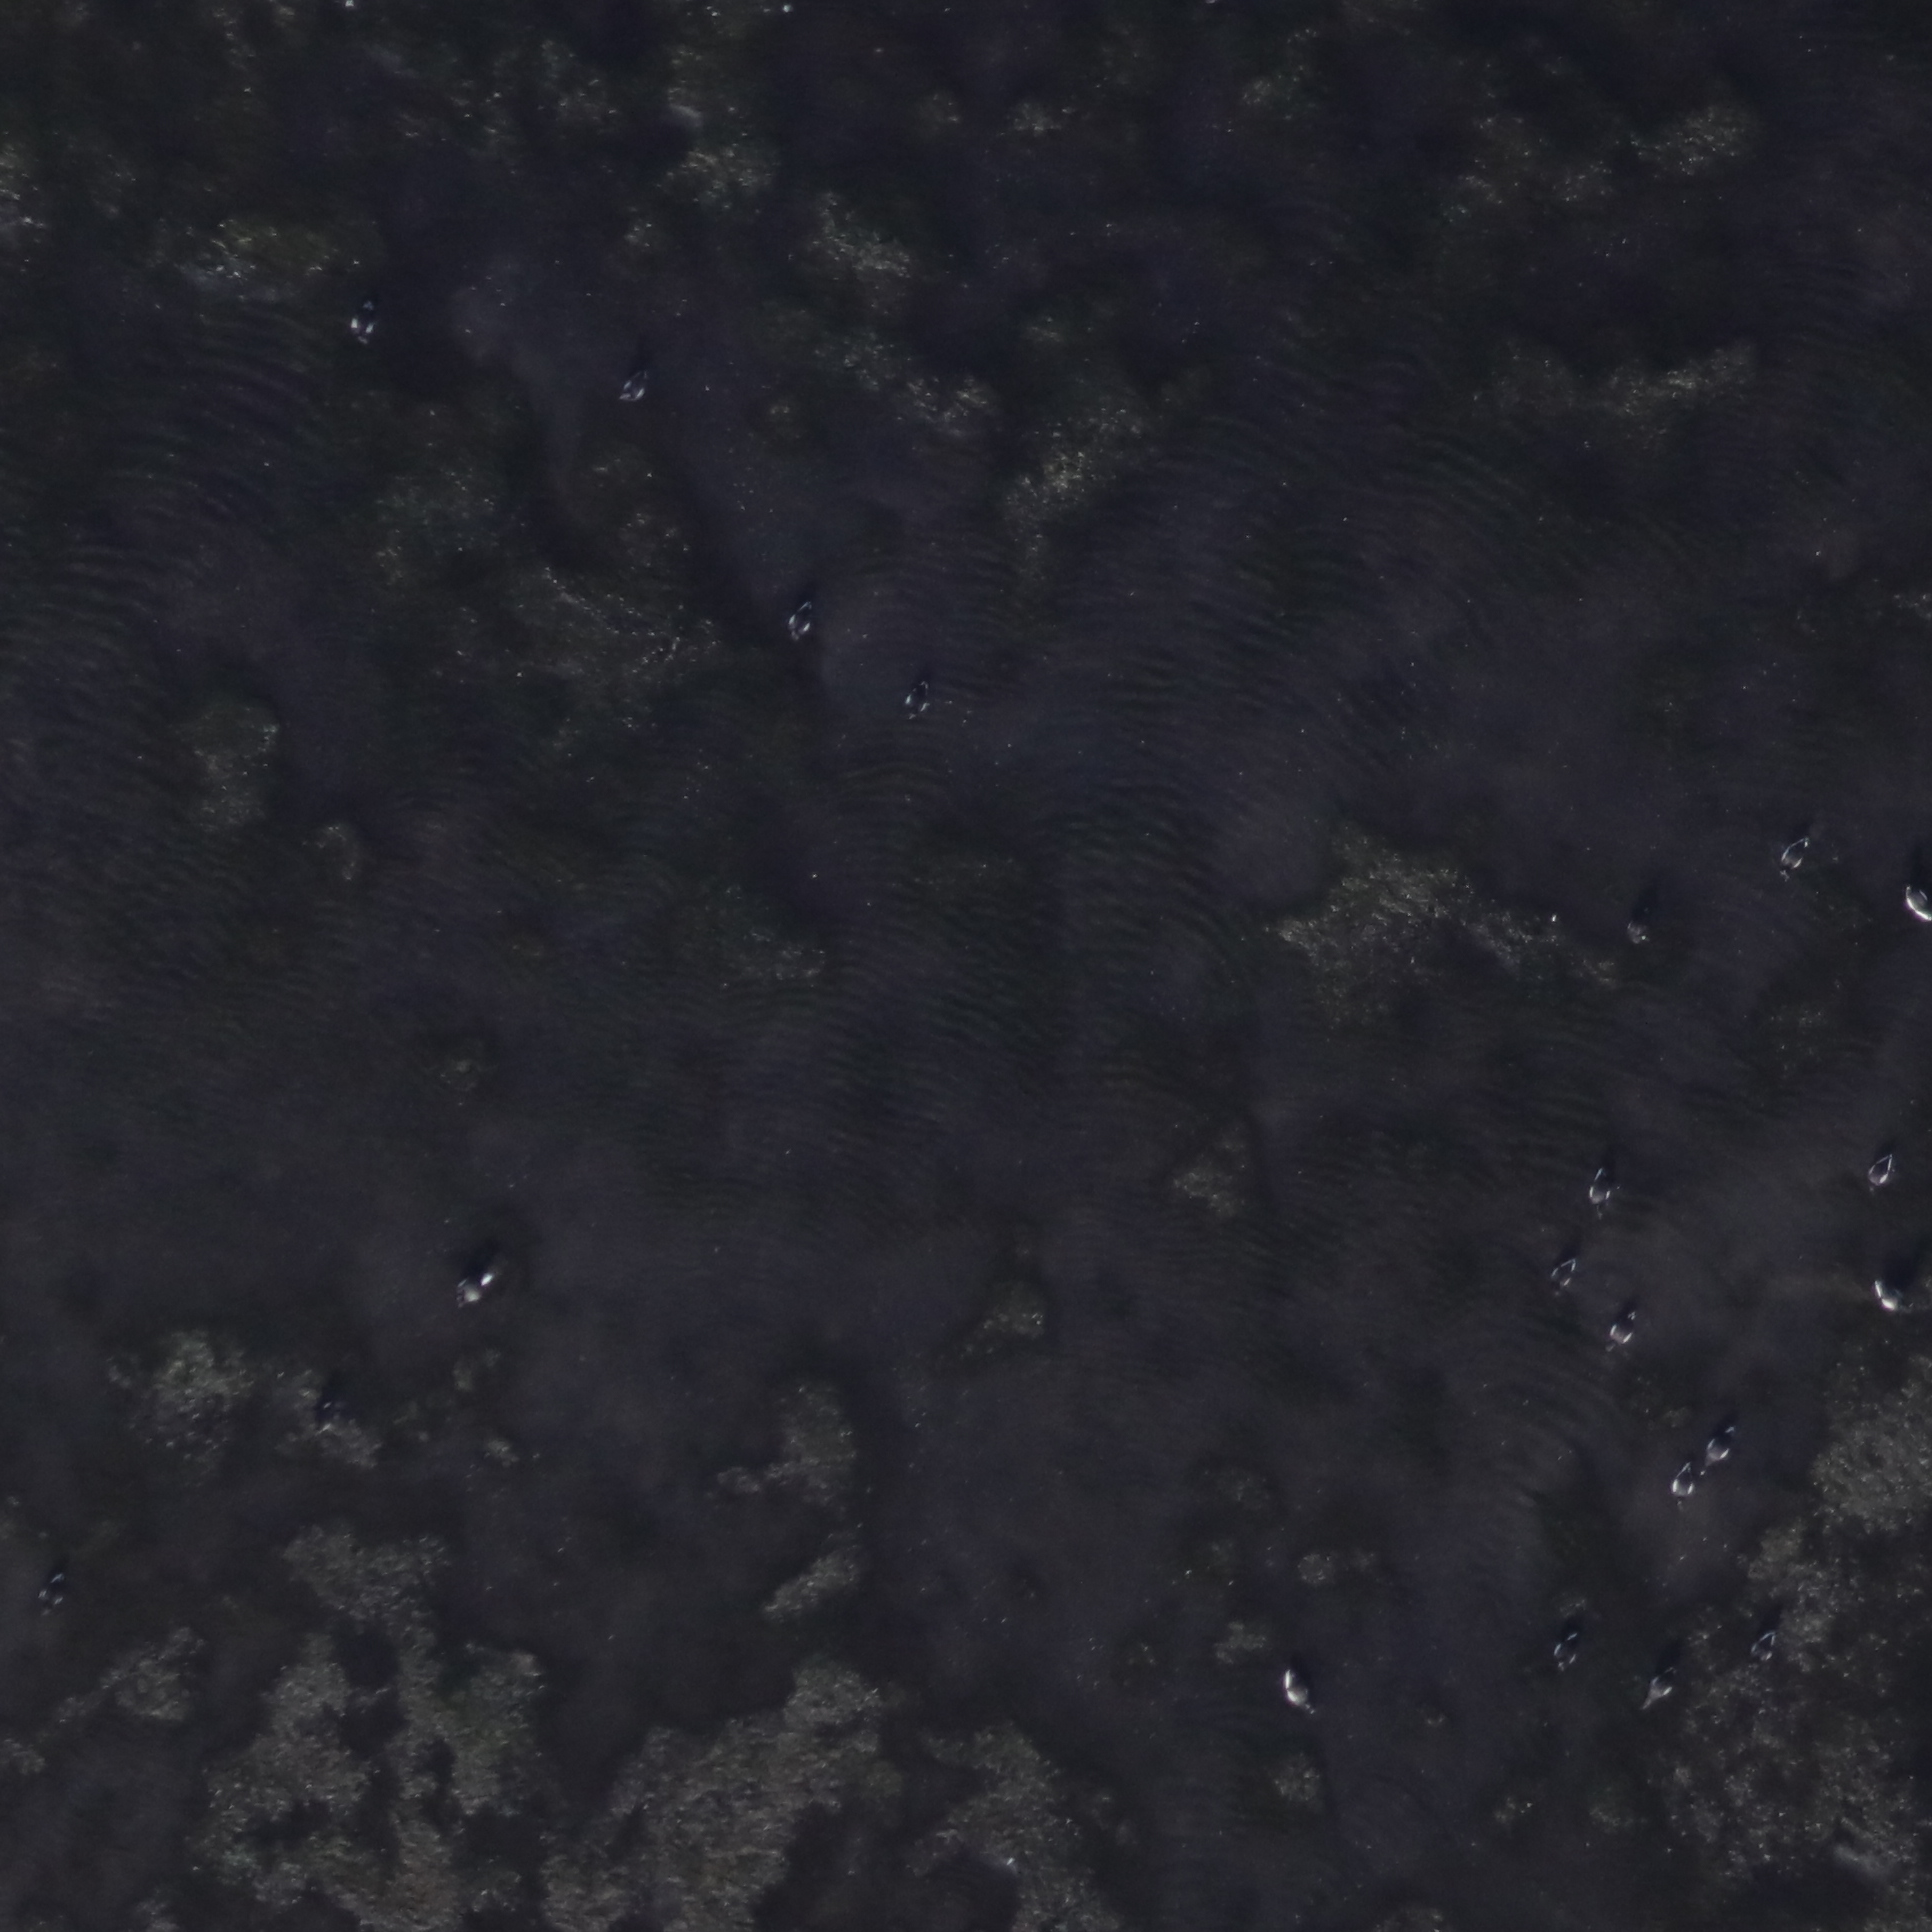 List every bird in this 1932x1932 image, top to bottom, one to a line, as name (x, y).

brant (363, 321)
brant (633, 389)
brant (800, 622)
brant (919, 698)
brant (1792, 859)
brant (1917, 902)
brant (1639, 928)
brant (1877, 1170)
brant (1598, 1192)
brant (1563, 1274)
brant (468, 1286)
brant (1890, 1302)
brant (1619, 1331)
brant (327, 1412)
brant (1723, 1434)
brant (1684, 1494)
brant (53, 1596)
brant (1767, 1653)
brant (1566, 1657)
brant (1669, 1686)
brant (1297, 1692)